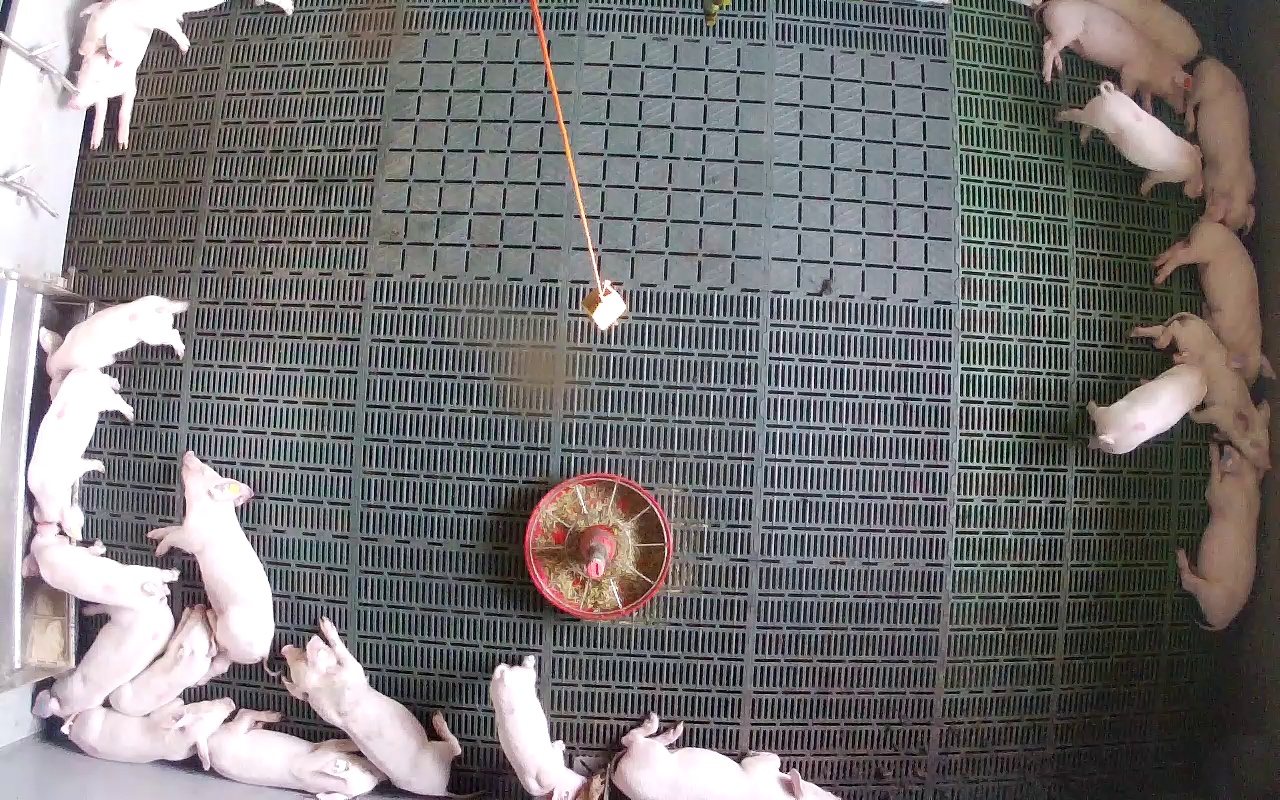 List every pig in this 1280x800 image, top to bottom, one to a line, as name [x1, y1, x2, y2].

pig [77, 0, 297, 61]
pig [1036, 0, 1194, 115]
pig [1088, 0, 1203, 68]
pig [67, 29, 154, 154]
pig [1182, 56, 1258, 234]
pig [1055, 80, 1206, 200]
pig [1151, 220, 1277, 390]
pig [38, 294, 192, 404]
pig [1126, 310, 1273, 473]
pig [1085, 349, 1210, 454]
pig [28, 367, 138, 543]
pig [1174, 439, 1266, 632]
pig [145, 448, 282, 687]
pig [20, 522, 181, 611]
pig [32, 601, 177, 734]
pig [109, 602, 220, 717]
pig [279, 614, 486, 796]
pig [487, 653, 587, 800]
pig [68, 696, 238, 770]
pig [206, 708, 390, 799]
pig [608, 710, 841, 799]